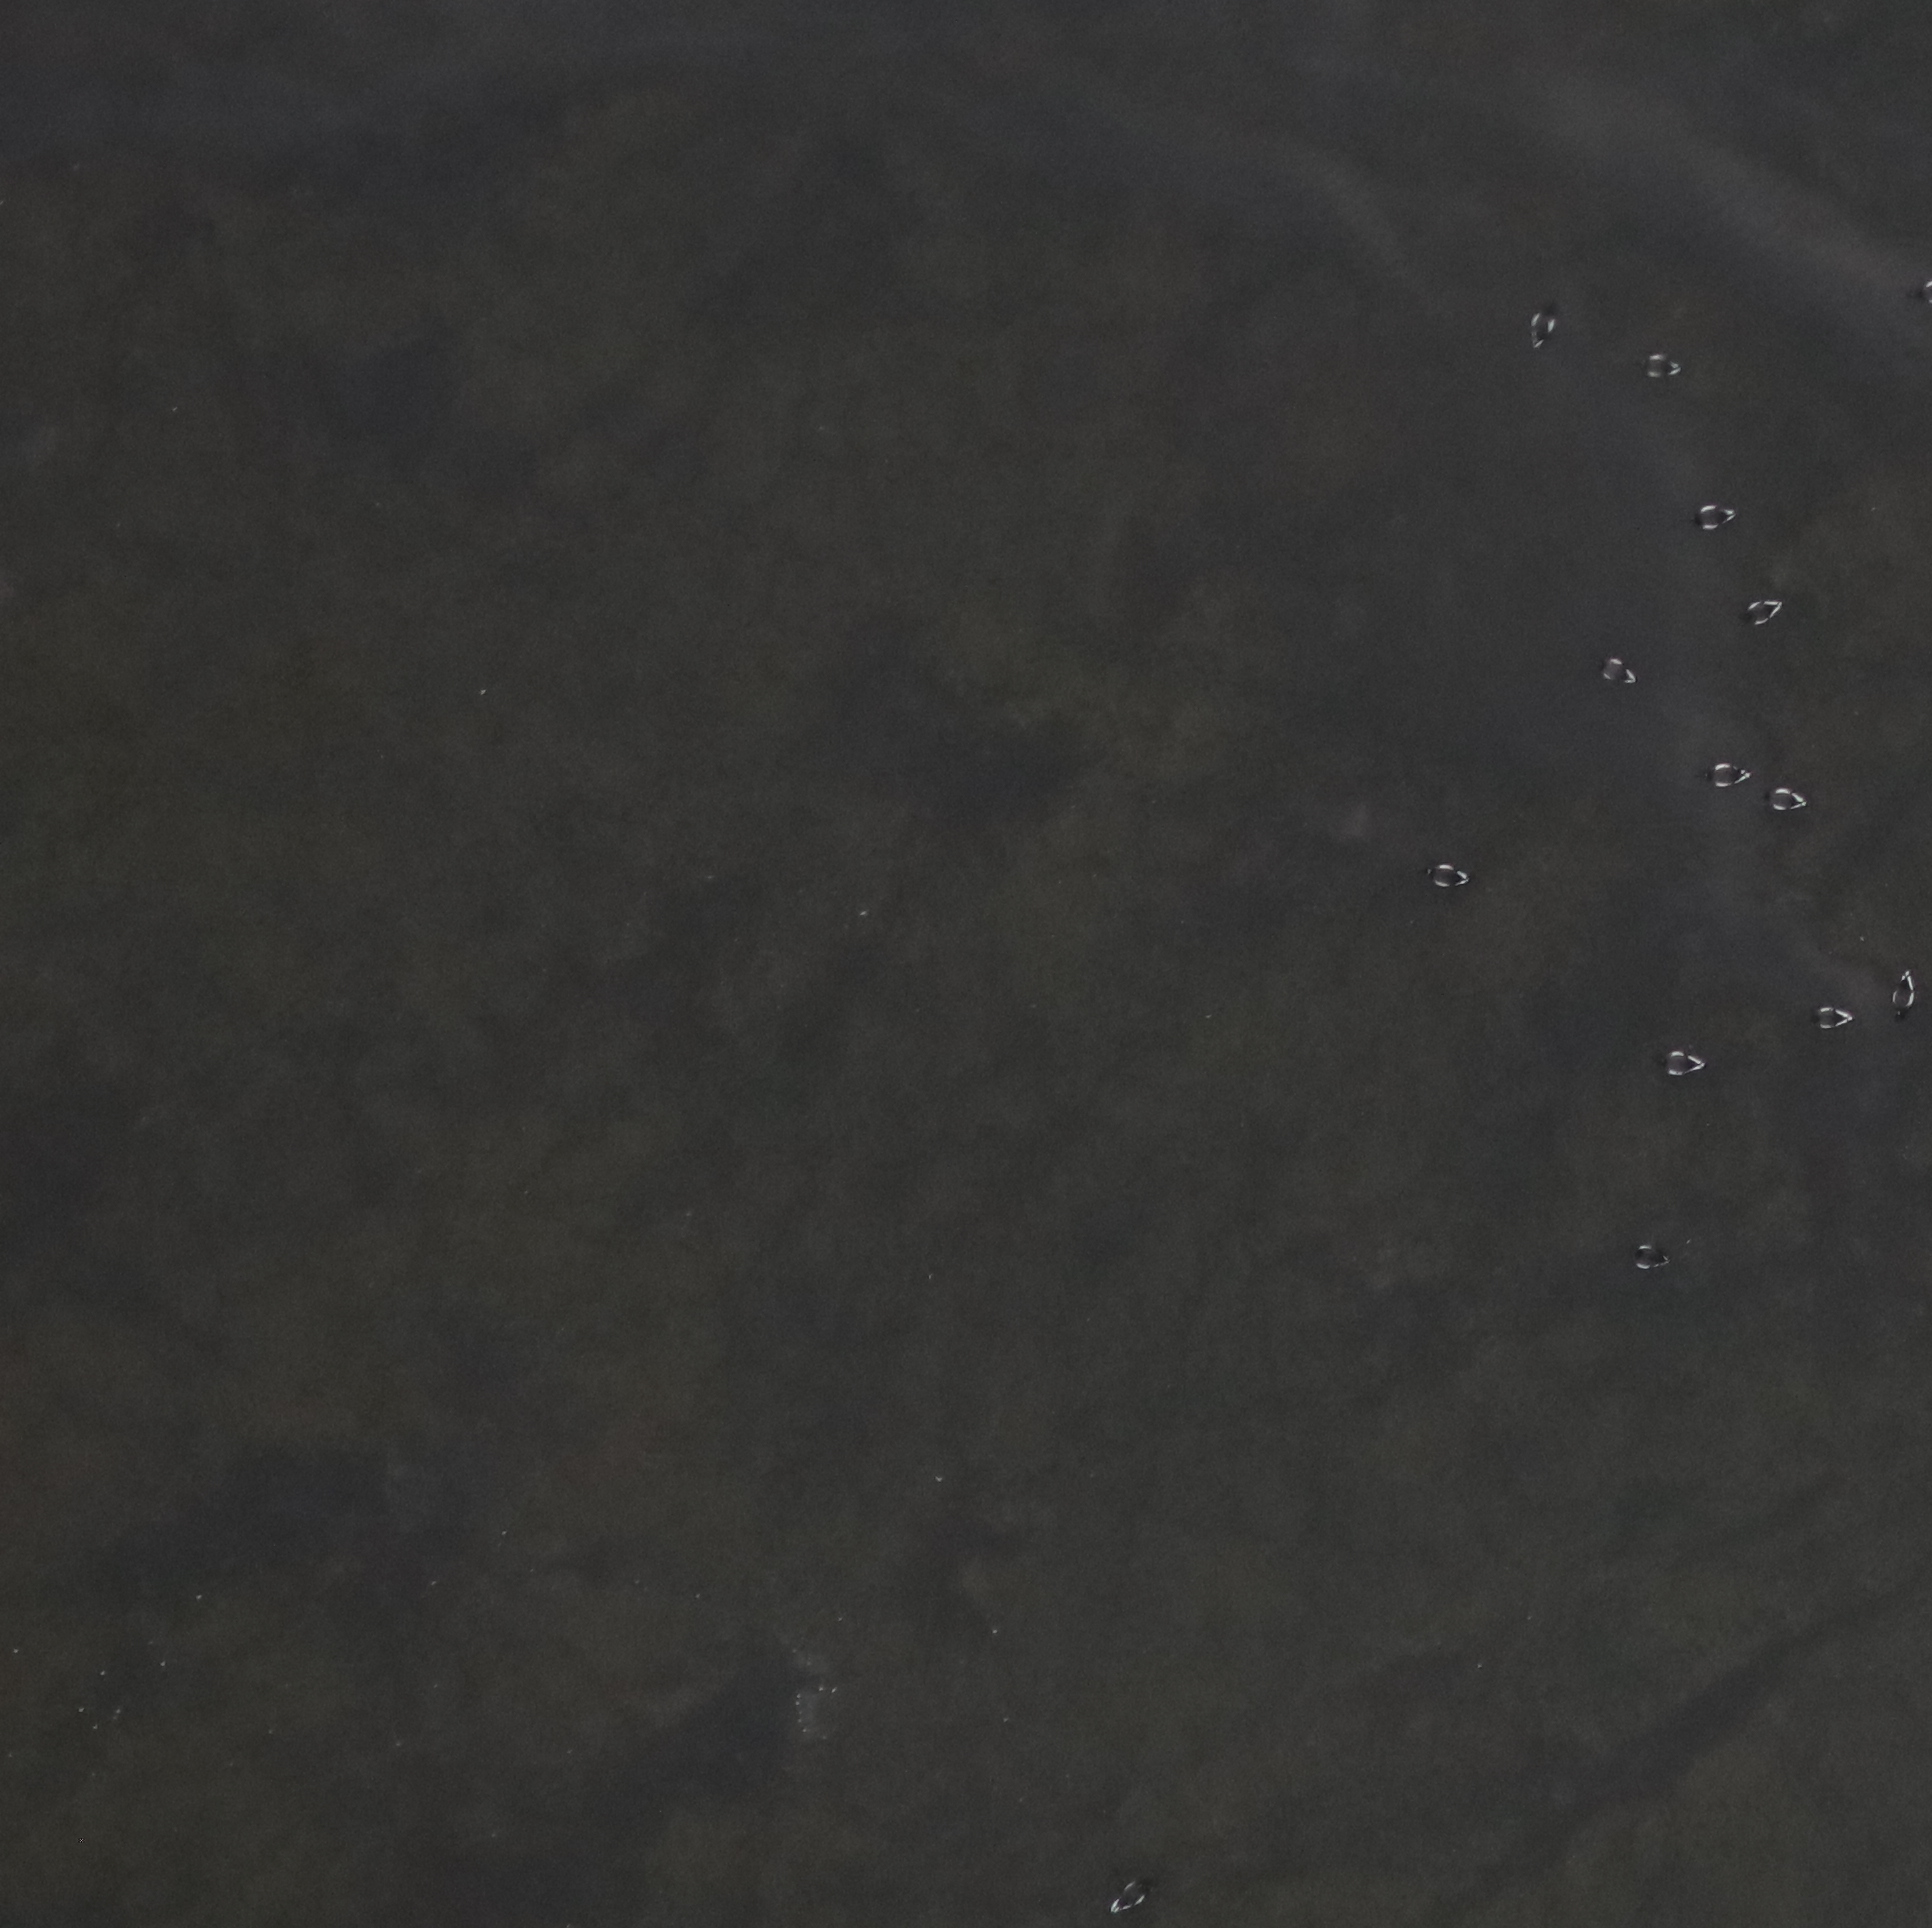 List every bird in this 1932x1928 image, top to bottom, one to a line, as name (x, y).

brant (1544, 326)
brant (1661, 365)
brant (1715, 518)
brant (1760, 611)
brant (1623, 667)
brant (1726, 774)
brant (1784, 799)
brant (1447, 876)
brant (1901, 997)
brant (1830, 1018)
brant (1679, 1063)
brant (1648, 1258)
brant (1132, 1894)